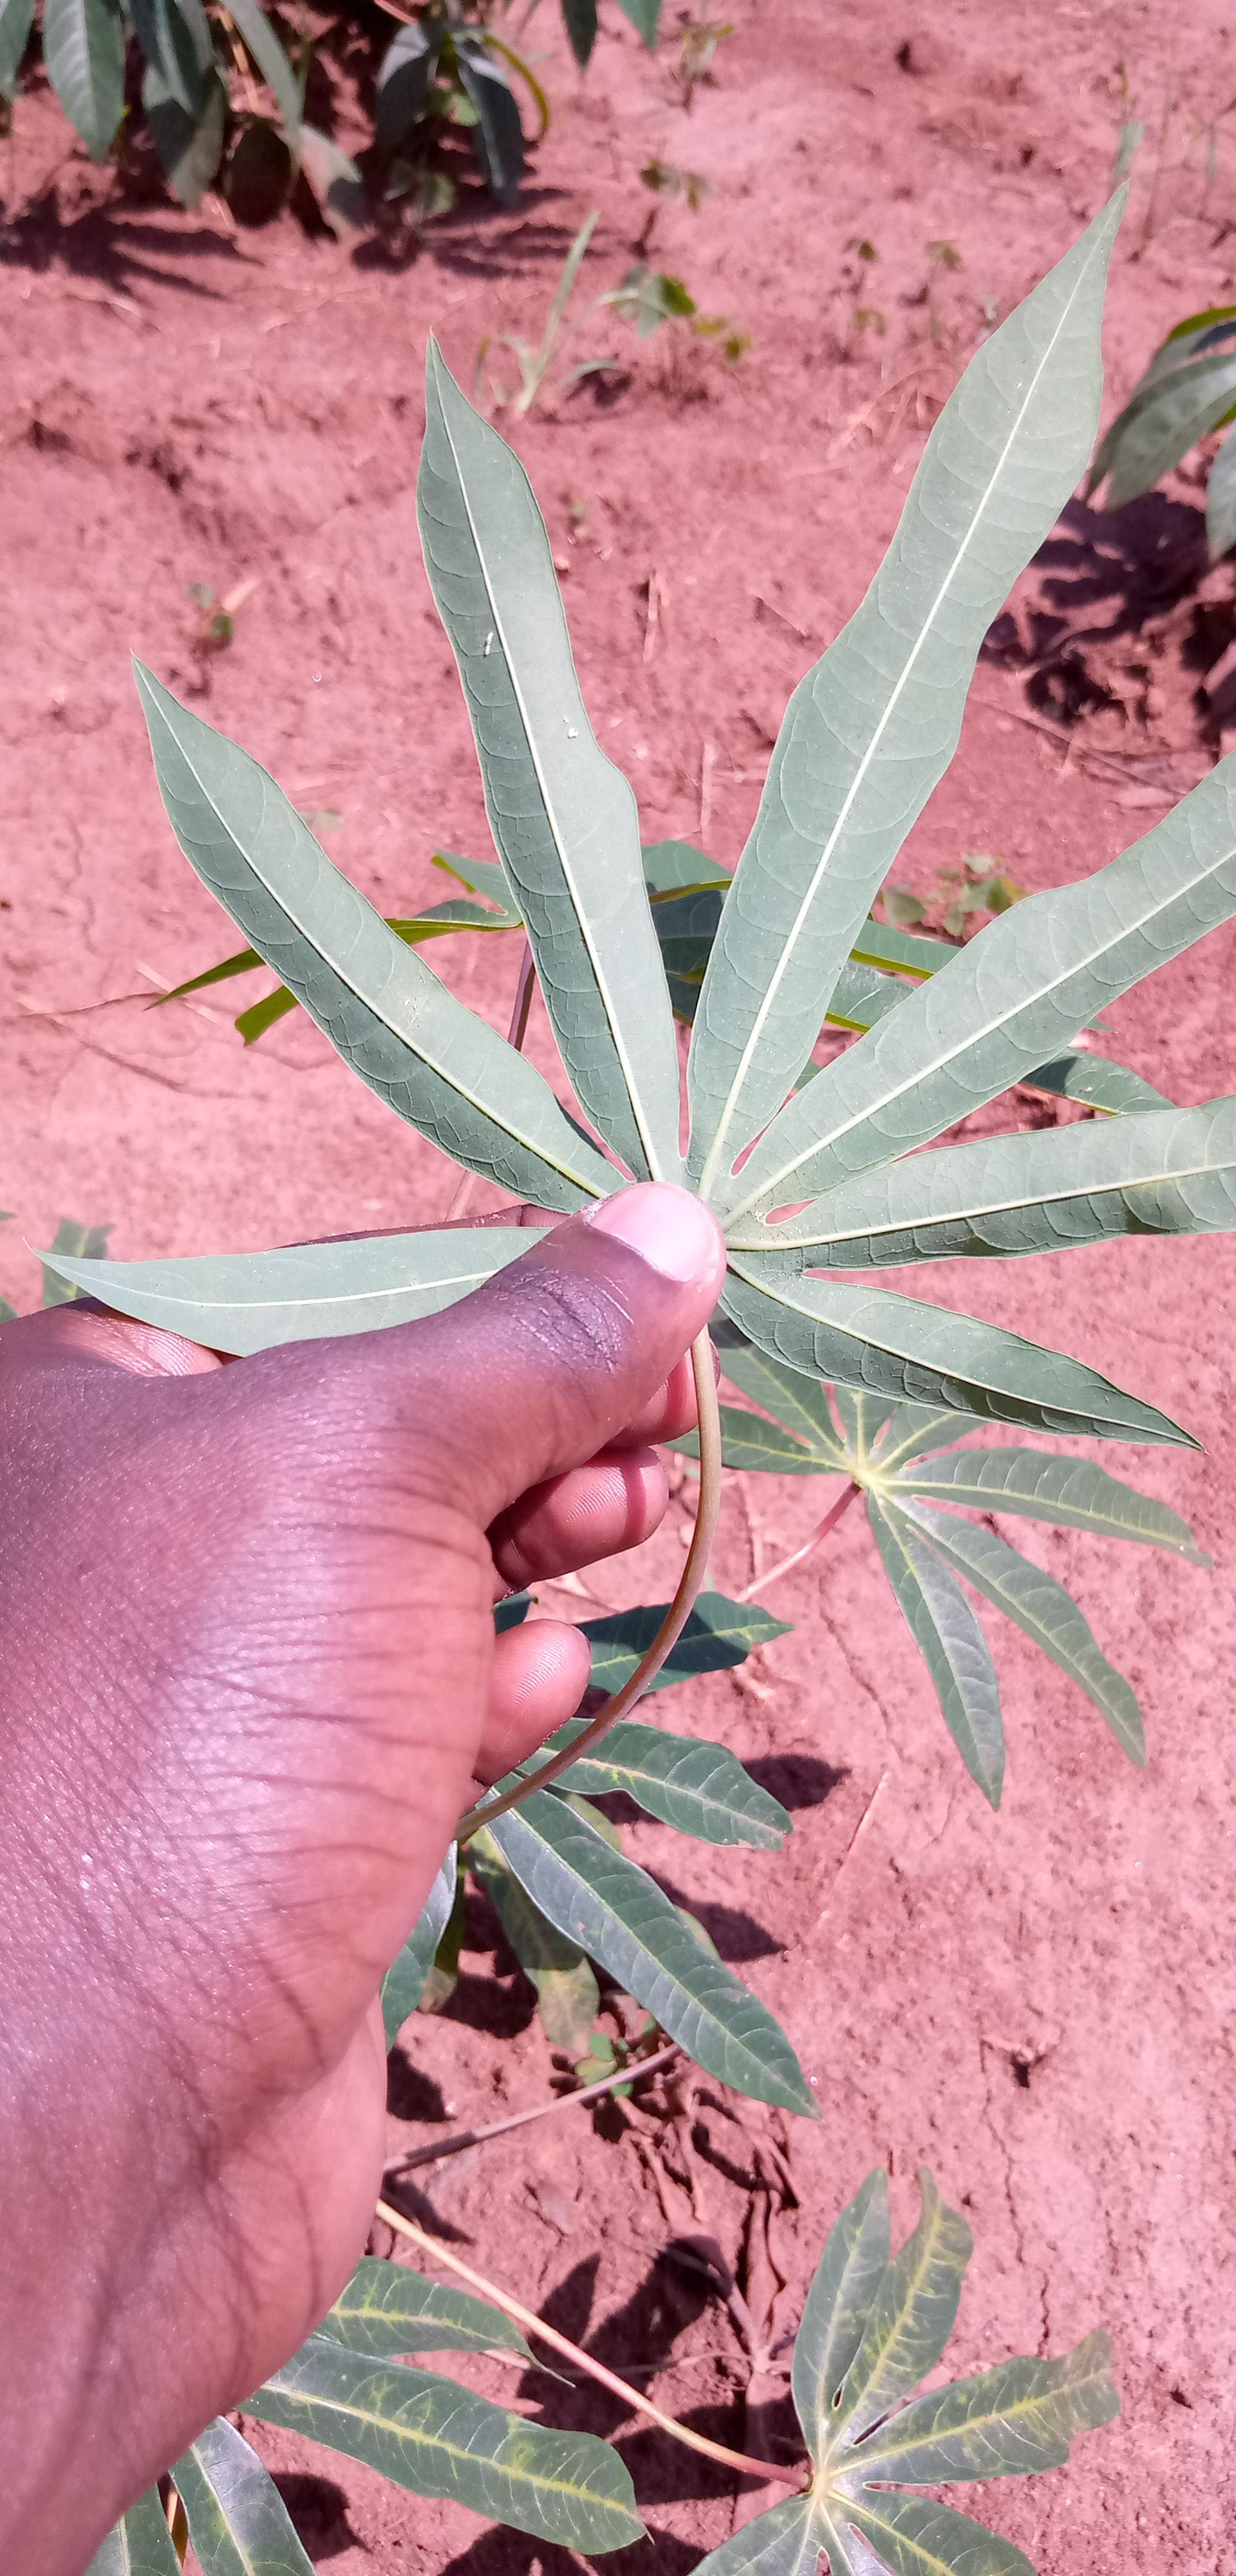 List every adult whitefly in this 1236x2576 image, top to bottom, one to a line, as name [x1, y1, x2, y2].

whitefly [485, 632, 494, 641]
whitefly [483, 644, 491, 656]
whitefly [565, 726, 583, 743]